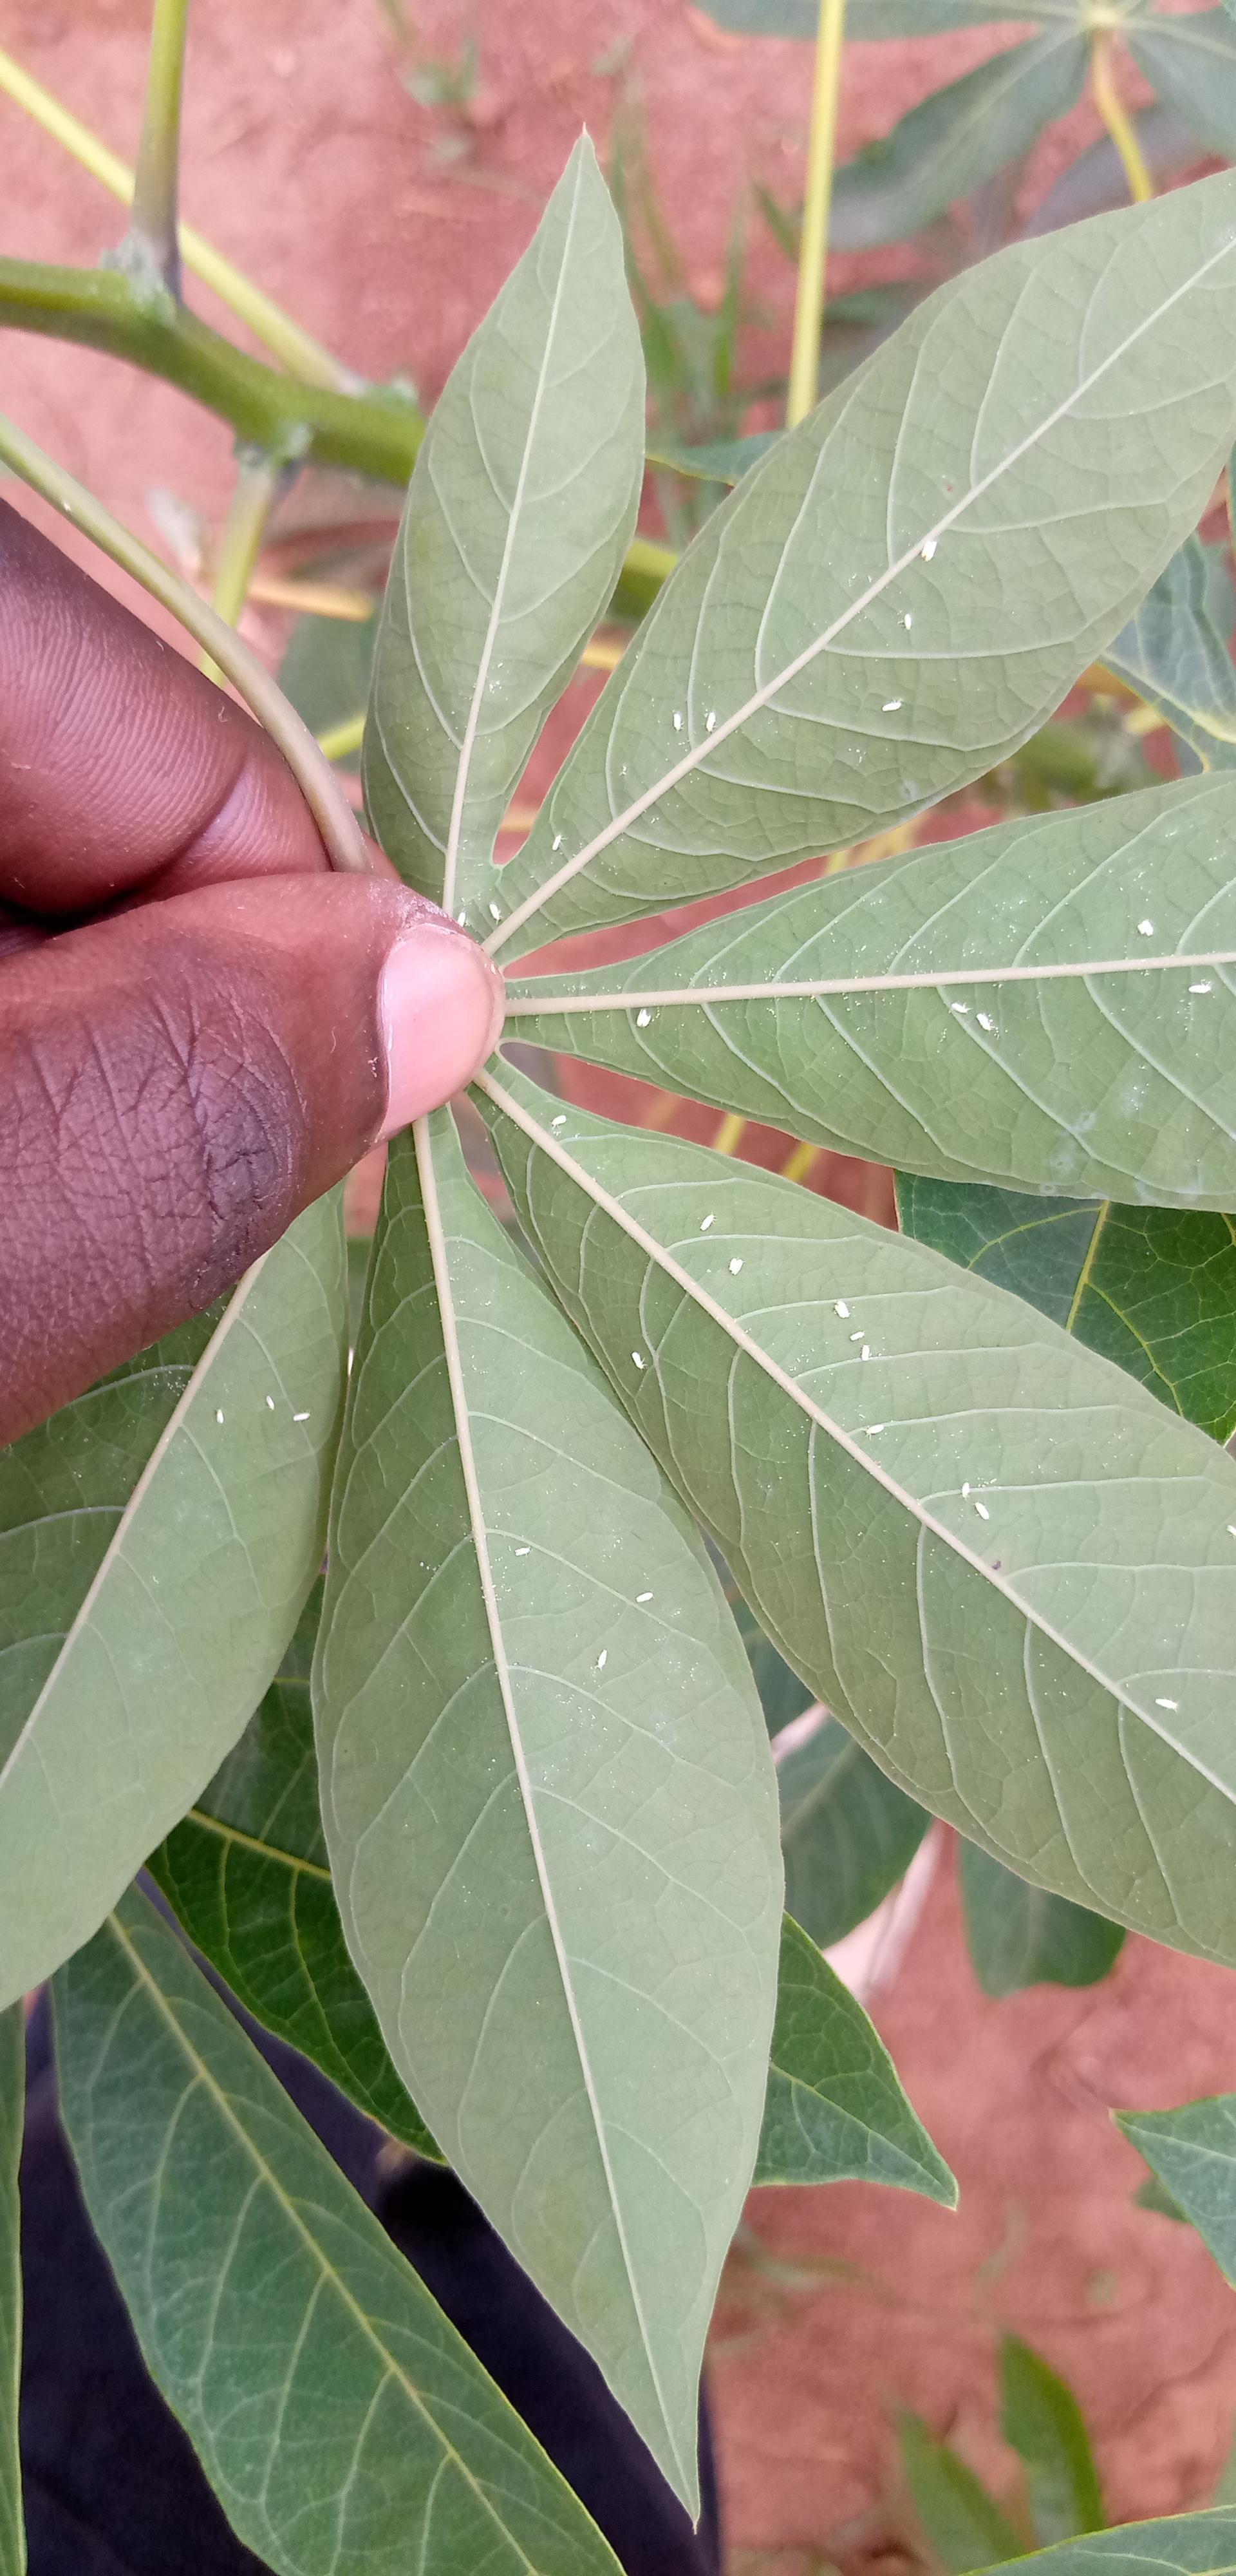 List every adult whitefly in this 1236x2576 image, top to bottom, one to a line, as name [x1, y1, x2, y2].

whitefly [921, 540, 932, 559]
whitefly [924, 540, 938, 563]
whitefly [901, 611, 918, 634]
whitefly [879, 697, 905, 714]
whitefly [704, 709, 716, 735]
whitefly [671, 712, 684, 732]
whitefly [548, 831, 564, 853]
whitefly [486, 902, 503, 923]
whitefly [457, 911, 466, 929]
whitefly [1141, 920, 1156, 938]
whitefly [1136, 922, 1145, 936]
whitefly [1185, 981, 1213, 996]
whitefly [950, 1001, 969, 1016]
whitefly [635, 1008, 648, 1028]
whitefly [642, 1012, 652, 1028]
whitefly [975, 1012, 995, 1032]
whitefly [550, 1111, 567, 1128]
whitefly [698, 1211, 718, 1233]
whitefly [729, 1256, 738, 1272]
whitefly [732, 1257, 744, 1276]
whitefly [837, 1300, 851, 1319]
whitefly [833, 1303, 845, 1320]
whitefly [848, 1327, 866, 1341]
whitefly [859, 1343, 871, 1363]
whitefly [630, 1350, 648, 1372]
whitefly [264, 1392, 277, 1413]
whitefly [212, 1407, 227, 1425]
whitefly [291, 1410, 312, 1423]
whitefly [863, 1421, 887, 1439]
whitefly [959, 1481, 971, 1499]
whitefly [973, 1500, 991, 1521]
whitefly [1225, 1524, 1236, 1538]
whitefly [512, 1544, 534, 1557]
whitefly [633, 1589, 655, 1605]
whitefly [594, 1646, 609, 1670]
whitefly [1151, 1694, 1181, 1712]